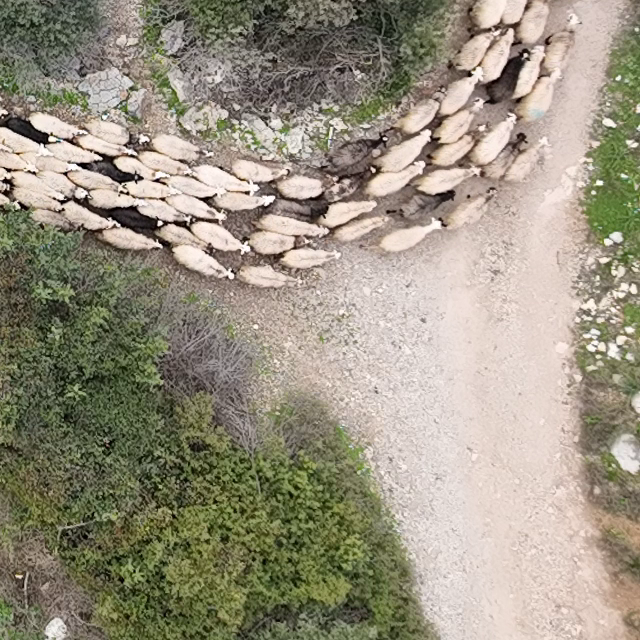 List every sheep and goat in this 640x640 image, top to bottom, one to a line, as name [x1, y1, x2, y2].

sheep [469, 0, 513, 30]
sheep [501, 0, 536, 25]
sheep [515, 0, 553, 46]
sheep [542, 15, 582, 73]
sheep [447, 27, 501, 68]
sheep [478, 29, 514, 85]
sheep [511, 45, 545, 101]
sheep [484, 47, 529, 104]
sheep [437, 67, 483, 117]
sheep [515, 68, 561, 124]
sheep [391, 85, 446, 134]
sheep [432, 98, 483, 143]
sheep [0, 102, 7, 122]
sheep [30, 111, 88, 138]
sheep [468, 113, 517, 166]
sheep [8, 117, 63, 143]
sheep [81, 118, 149, 146]
sheep [0, 121, 13, 154]
sheep [429, 124, 486, 167]
sheep [0, 127, 54, 156]
sheep [373, 128, 432, 173]
sheep [151, 133, 216, 161]
sheep [480, 133, 526, 179]
sheep [73, 134, 138, 157]
sheep [327, 135, 388, 166]
sheep [504, 137, 548, 181]
sheep [44, 142, 103, 162]
sheep [0, 148, 39, 174]
sheep [138, 150, 195, 175]
sheep [0, 152, 13, 180]
sheep [19, 152, 81, 170]
sheep [114, 156, 170, 180]
sheep [230, 159, 290, 184]
sheep [363, 161, 426, 197]
sheep [193, 163, 260, 192]
sheep [322, 166, 377, 204]
sheep [408, 167, 482, 196]
sheep [99, 168, 143, 182]
sheep [0, 170, 12, 192]
sheep [10, 170, 66, 201]
sheep [36, 170, 92, 199]
sheep [67, 170, 126, 193]
sheep [278, 174, 338, 199]
sheep [160, 175, 227, 197]
sheep [122, 180, 183, 197]
sheep [0, 186, 22, 211]
sheep [12, 186, 64, 212]
sheep [445, 187, 496, 230]
sheep [88, 189, 150, 208]
sheep [393, 190, 455, 218]
sheep [216, 193, 275, 212]
sheep [167, 194, 226, 221]
sheep [138, 198, 196, 225]
sheep [63, 200, 120, 229]
sheep [263, 200, 328, 223]
sheep [318, 200, 378, 229]
sheep [29, 207, 82, 231]
sheep [109, 211, 165, 231]
sheep [254, 212, 329, 239]
sheep [332, 215, 390, 241]
sheep [190, 220, 250, 254]
sheep [379, 220, 444, 252]
sheep [153, 223, 215, 253]
sheep [98, 226, 162, 249]
sheep [250, 231, 311, 256]
sheep [172, 244, 235, 280]
sheep [278, 249, 341, 269]
sheep [238, 265, 304, 288]